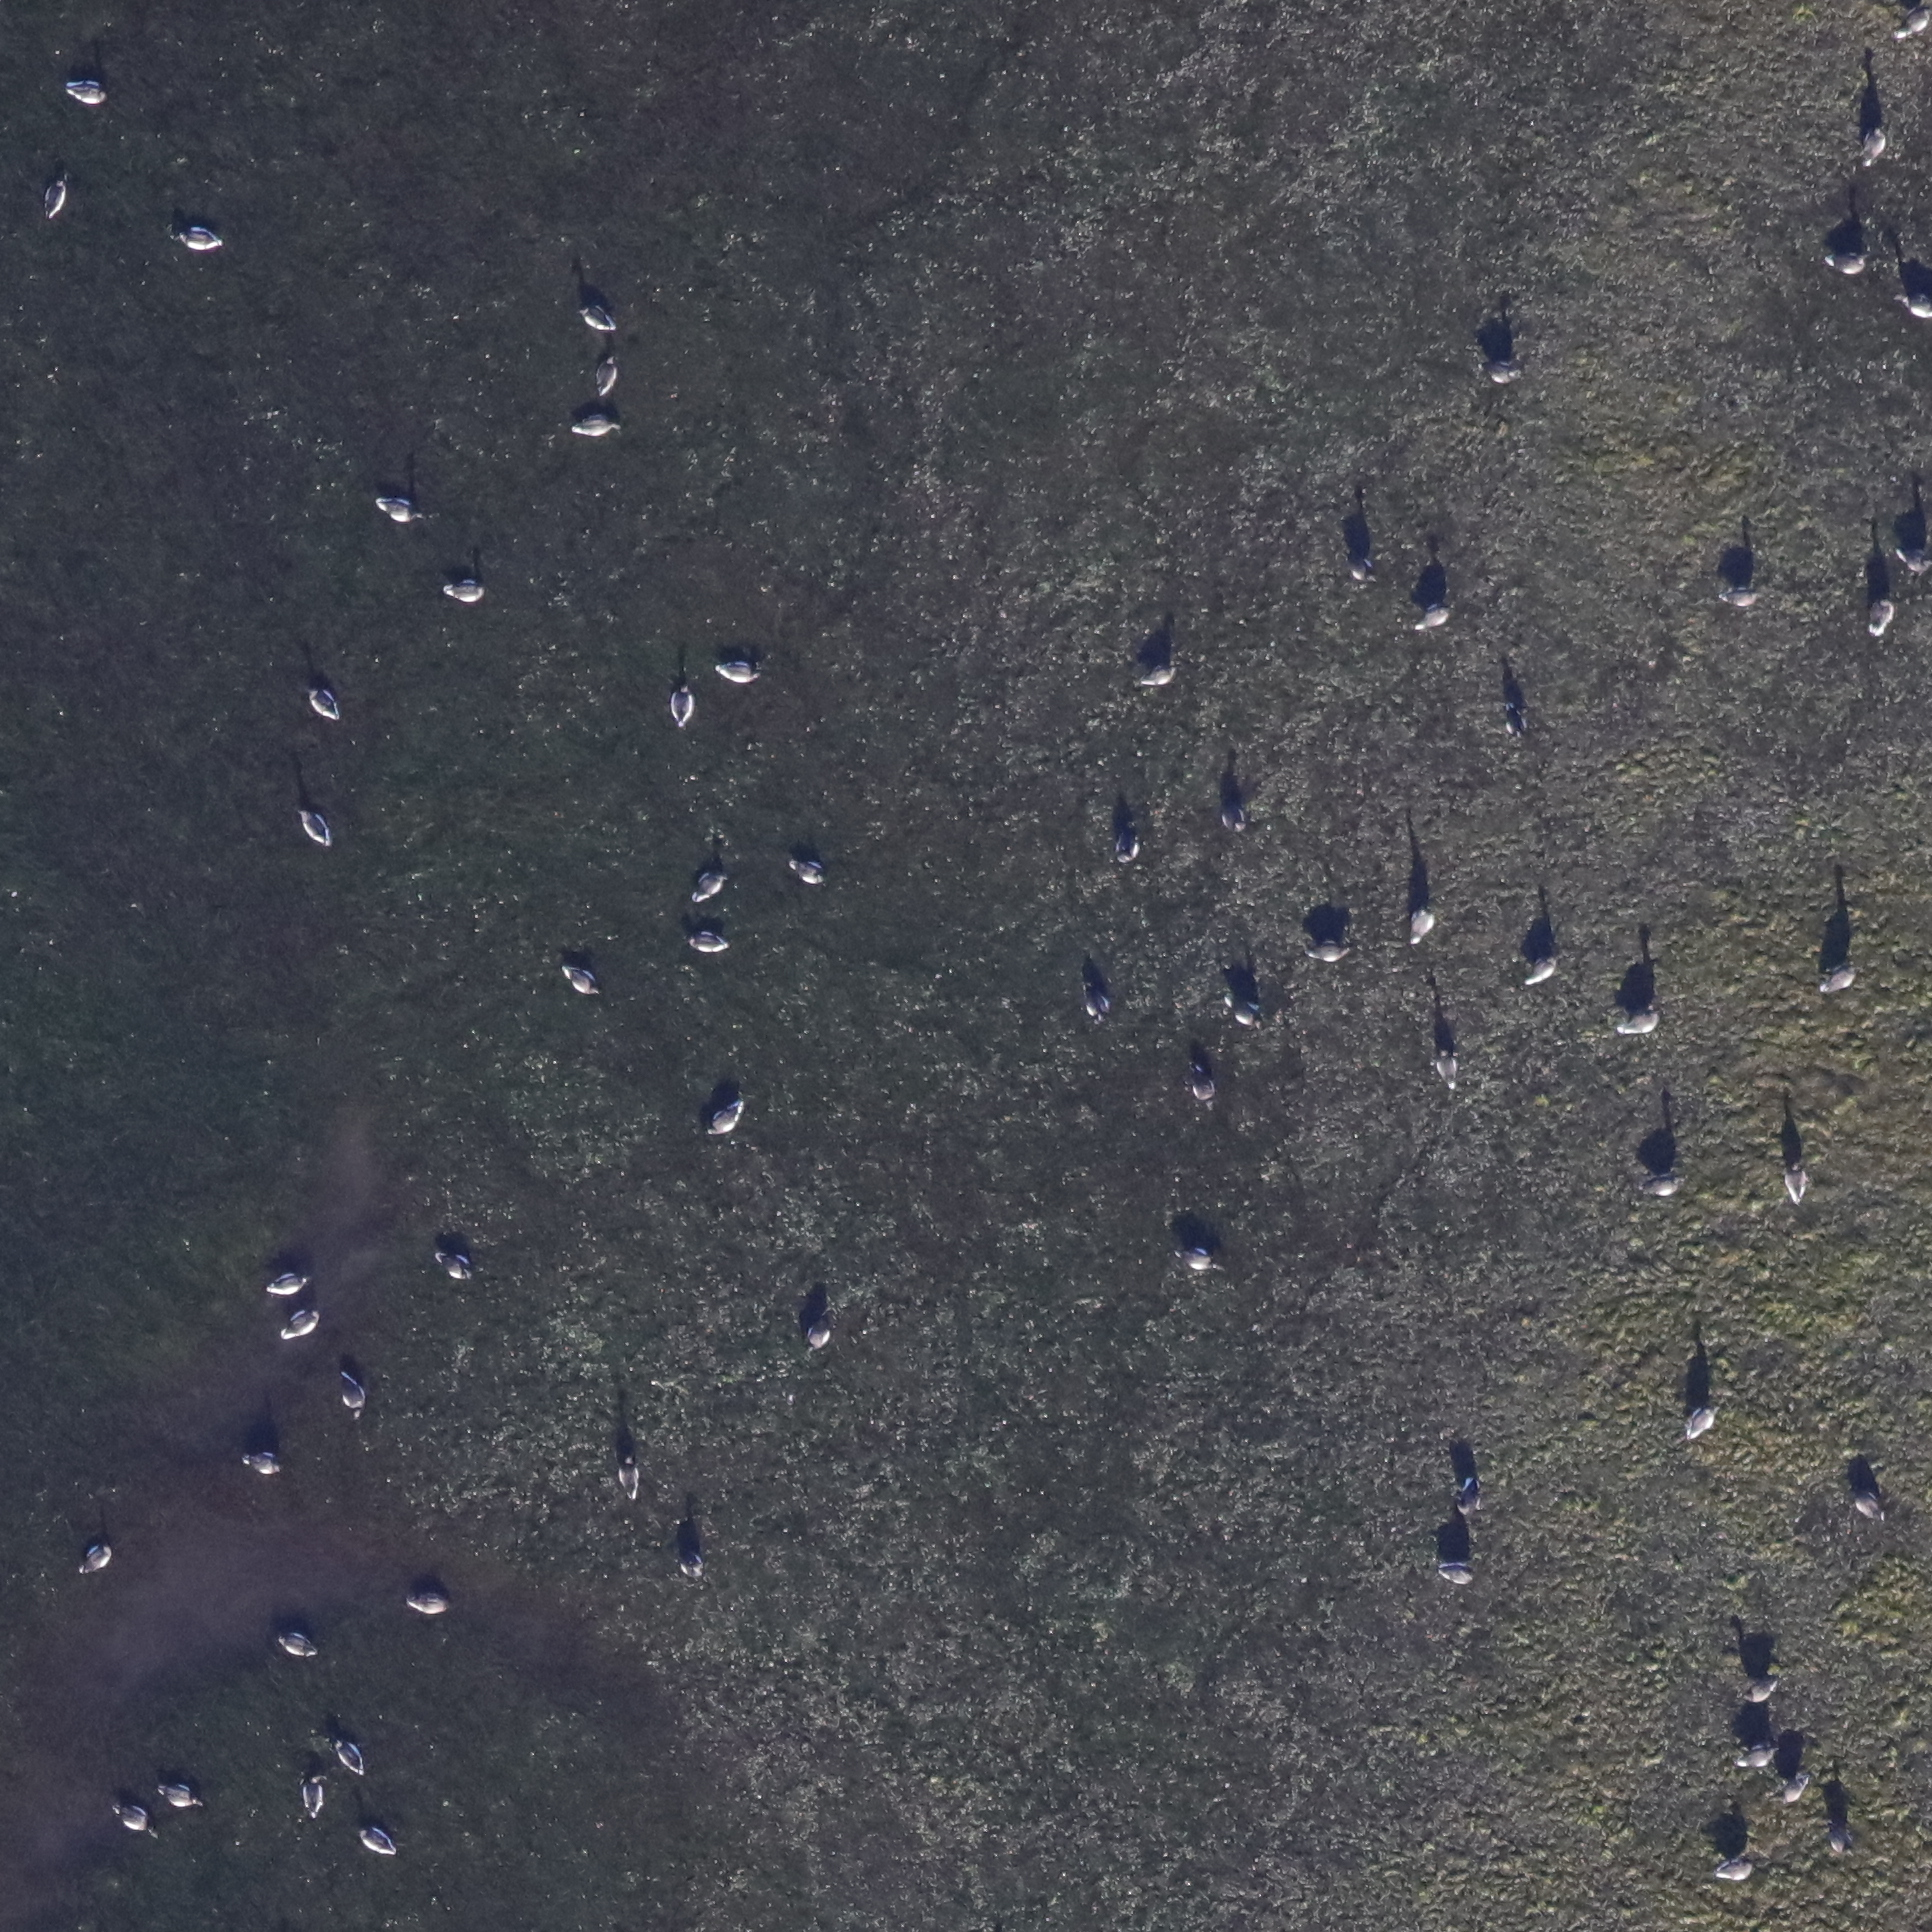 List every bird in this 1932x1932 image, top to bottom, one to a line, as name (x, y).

brant (1914, 20)
brant (88, 93)
brant (1875, 141)
brant (56, 198)
brant (199, 240)
brant (1848, 262)
brant (1922, 306)
brant (598, 316)
brant (1508, 372)
brant (606, 377)
brant (596, 427)
brant (399, 510)
brant (1922, 560)
brant (1359, 569)
brant (466, 592)
brant (1739, 592)
brant (1888, 614)
brant (1433, 618)
brant (740, 672)
brant (1161, 675)
brant (324, 703)
brant (682, 705)
brant (1516, 720)
brant (1232, 812)
brant (314, 826)
brant (1125, 847)
brant (810, 872)
brant (712, 885)
brant (1421, 924)
brant (708, 942)
brant (1332, 951)
brant (1541, 971)
brant (1840, 979)
brant (583, 980)
brant (1095, 1003)
brant (1240, 1014)
brant (1641, 1021)
brant (1449, 1070)
brant (1202, 1090)
brant (726, 1120)
brant (1797, 1178)
brant (1662, 1184)
brant (1198, 1259)
brant (457, 1265)
brant (290, 1282)
brant (302, 1326)
brant (817, 1337)
brant (354, 1396)
brant (1702, 1422)
brant (265, 1463)
brant (628, 1476)
brant (1467, 1500)
brant (1863, 1501)
brant (97, 1558)
brant (693, 1560)
brant (1456, 1573)
brant (427, 1603)
brant (298, 1644)
brant (1756, 1685)
brant (350, 1756)
brant (1758, 1756)
brant (1794, 1784)
brant (311, 1794)
brant (179, 1795)
brant (132, 1817)
brant (377, 1839)
brant (1836, 1843)
brant (1735, 1873)